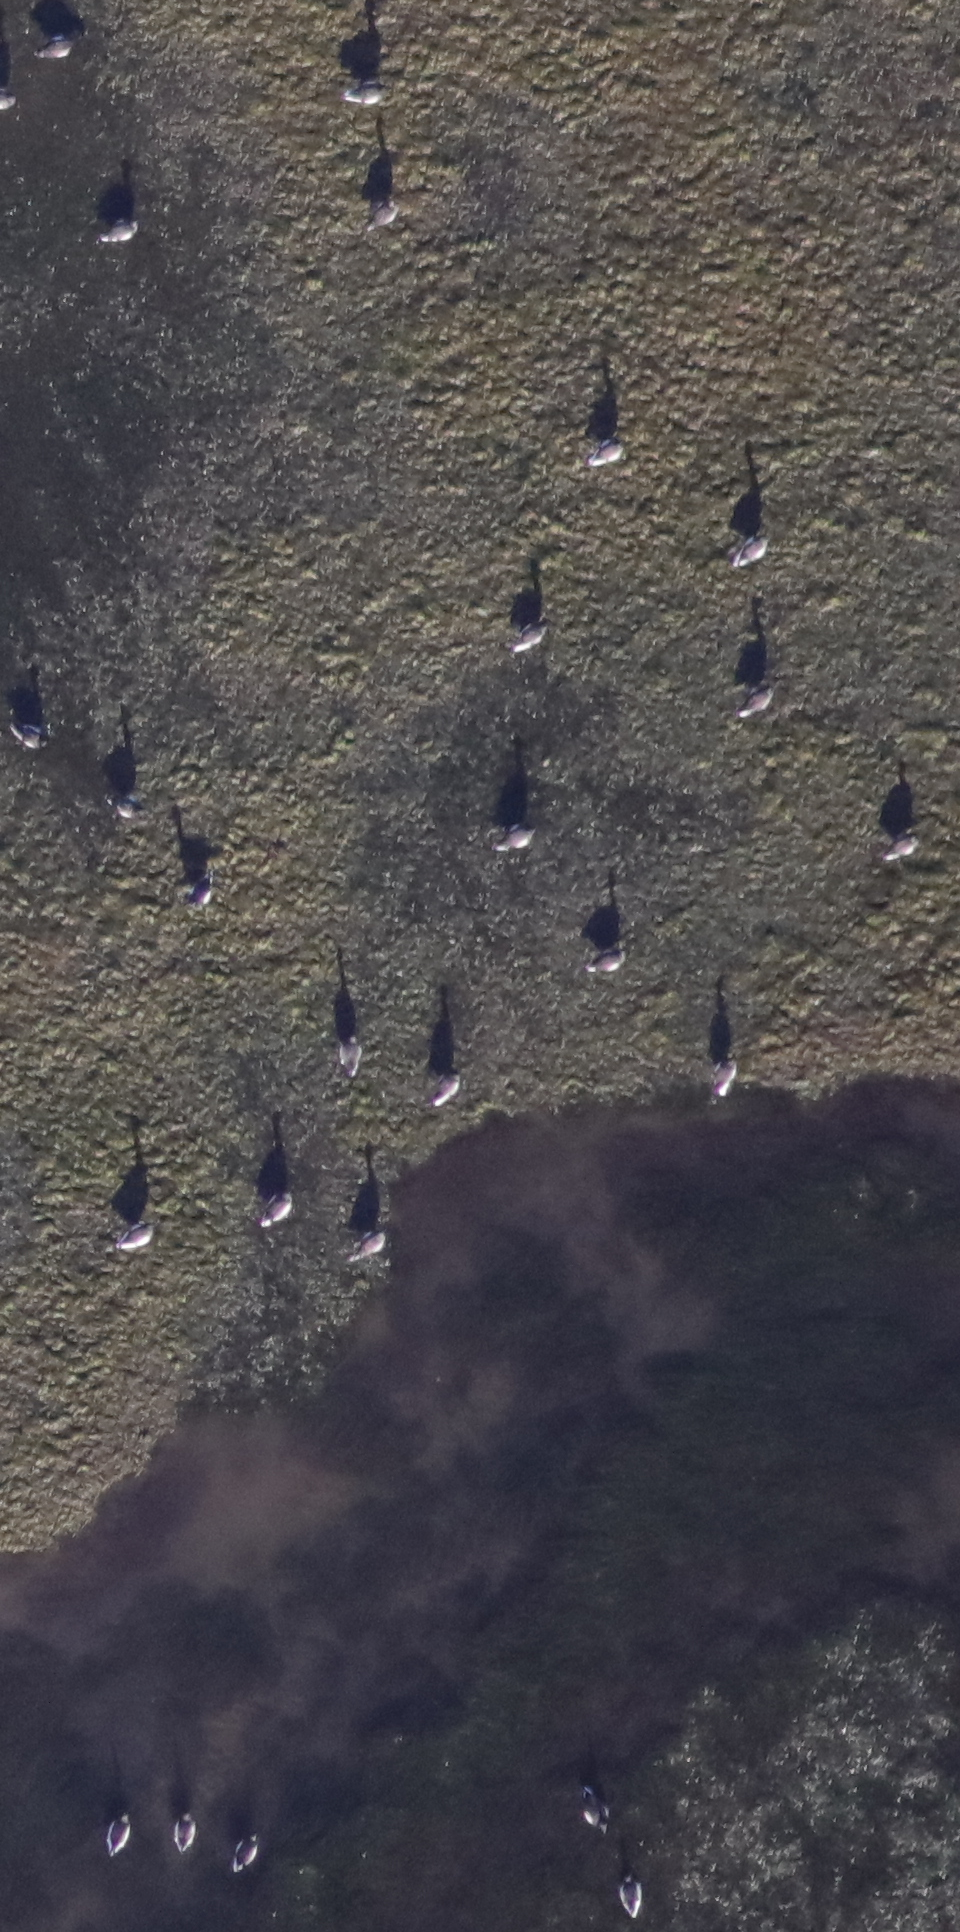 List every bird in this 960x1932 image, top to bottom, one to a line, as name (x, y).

brant (56, 47)
brant (365, 95)
brant (397, 219)
brant (120, 231)
brant (608, 452)
brant (751, 551)
brant (530, 639)
brant (754, 703)
brant (24, 737)
brant (123, 806)
brant (514, 837)
brant (901, 852)
brant (202, 899)
brant (613, 963)
brant (352, 1059)
brant (720, 1076)
brant (445, 1089)
brant (277, 1208)
brant (139, 1238)
brant (369, 1244)
brant (595, 1808)
brant (183, 1831)
brant (117, 1832)
brant (245, 1853)
brant (631, 1895)